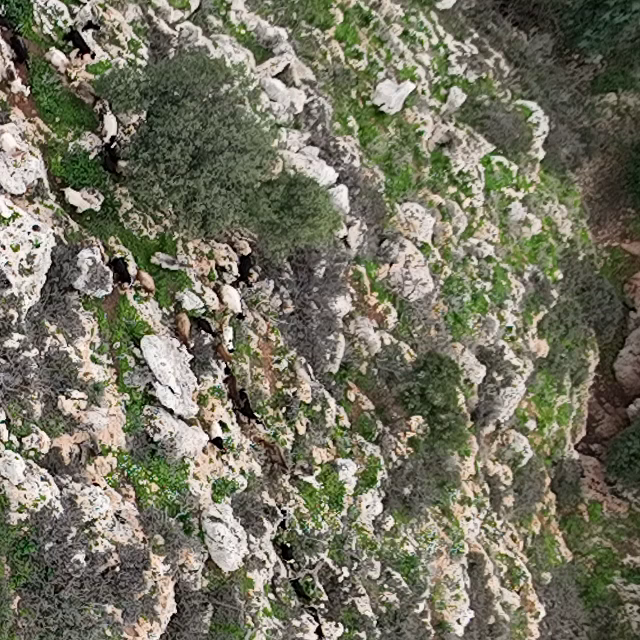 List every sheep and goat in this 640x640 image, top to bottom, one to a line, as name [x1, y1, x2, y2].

goat [0, 1, 9, 26]
goat [62, 26, 97, 61]
goat [6, 33, 29, 65]
goat [43, 48, 82, 78]
goat [3, 66, 31, 97]
goat [67, 80, 103, 113]
goat [101, 101, 119, 150]
goat [101, 144, 124, 179]
goat [61, 186, 102, 214]
goat [149, 252, 195, 272]
goat [110, 257, 131, 289]
goat [134, 268, 156, 298]
goat [219, 284, 245, 321]
goat [171, 288, 206, 314]
goat [173, 310, 192, 350]
goat [192, 316, 215, 338]
goat [221, 324, 235, 352]
goat [217, 342, 233, 364]
goat [222, 373, 240, 413]
goat [236, 386, 265, 426]
goat [205, 420, 226, 449]
goat [255, 437, 286, 469]
goat [280, 539, 295, 565]
goat [287, 578, 309, 604]
goat [305, 606, 327, 639]